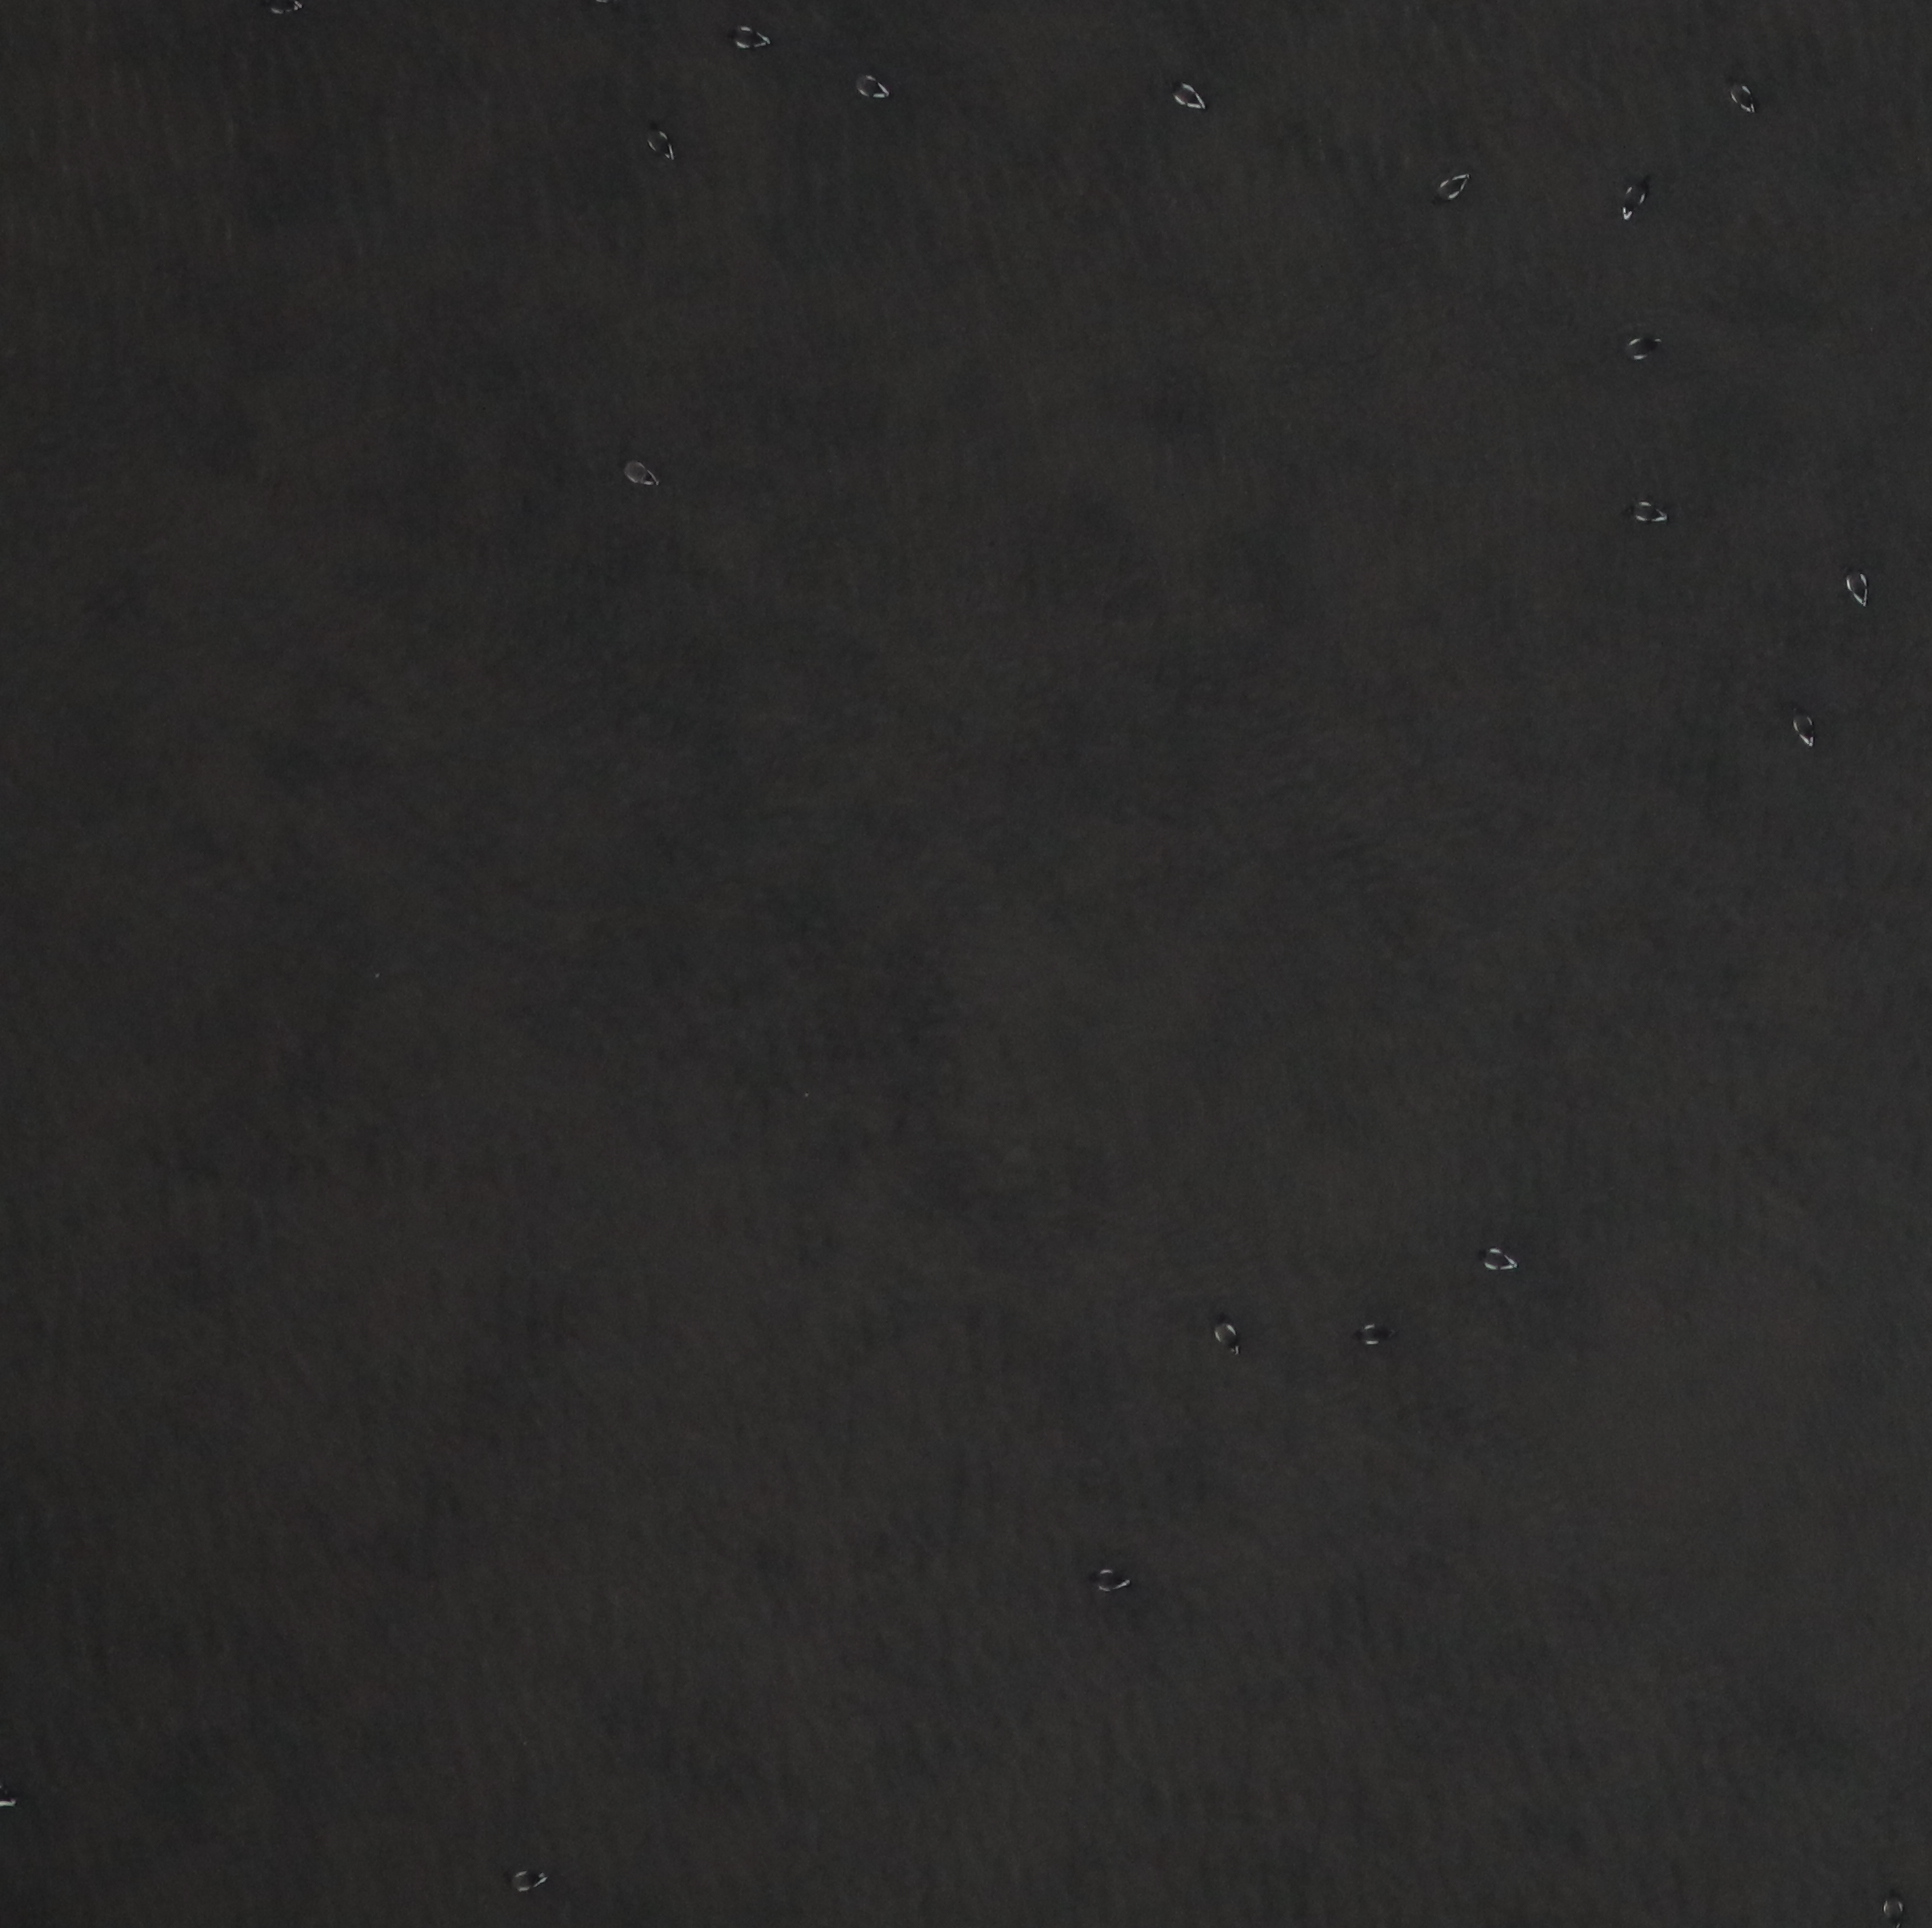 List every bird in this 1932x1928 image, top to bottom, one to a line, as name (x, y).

brant (282, 4)
brant (747, 37)
brant (868, 84)
brant (1187, 95)
brant (1741, 96)
brant (661, 141)
brant (1450, 188)
brant (1634, 198)
brant (1644, 345)
brant (637, 471)
brant (1648, 511)
brant (1856, 585)
brant (1805, 724)
brant (1497, 1257)
brant (1227, 1333)
brant (1373, 1334)
brant (1111, 1581)
brant (528, 1882)
brant (1892, 1903)